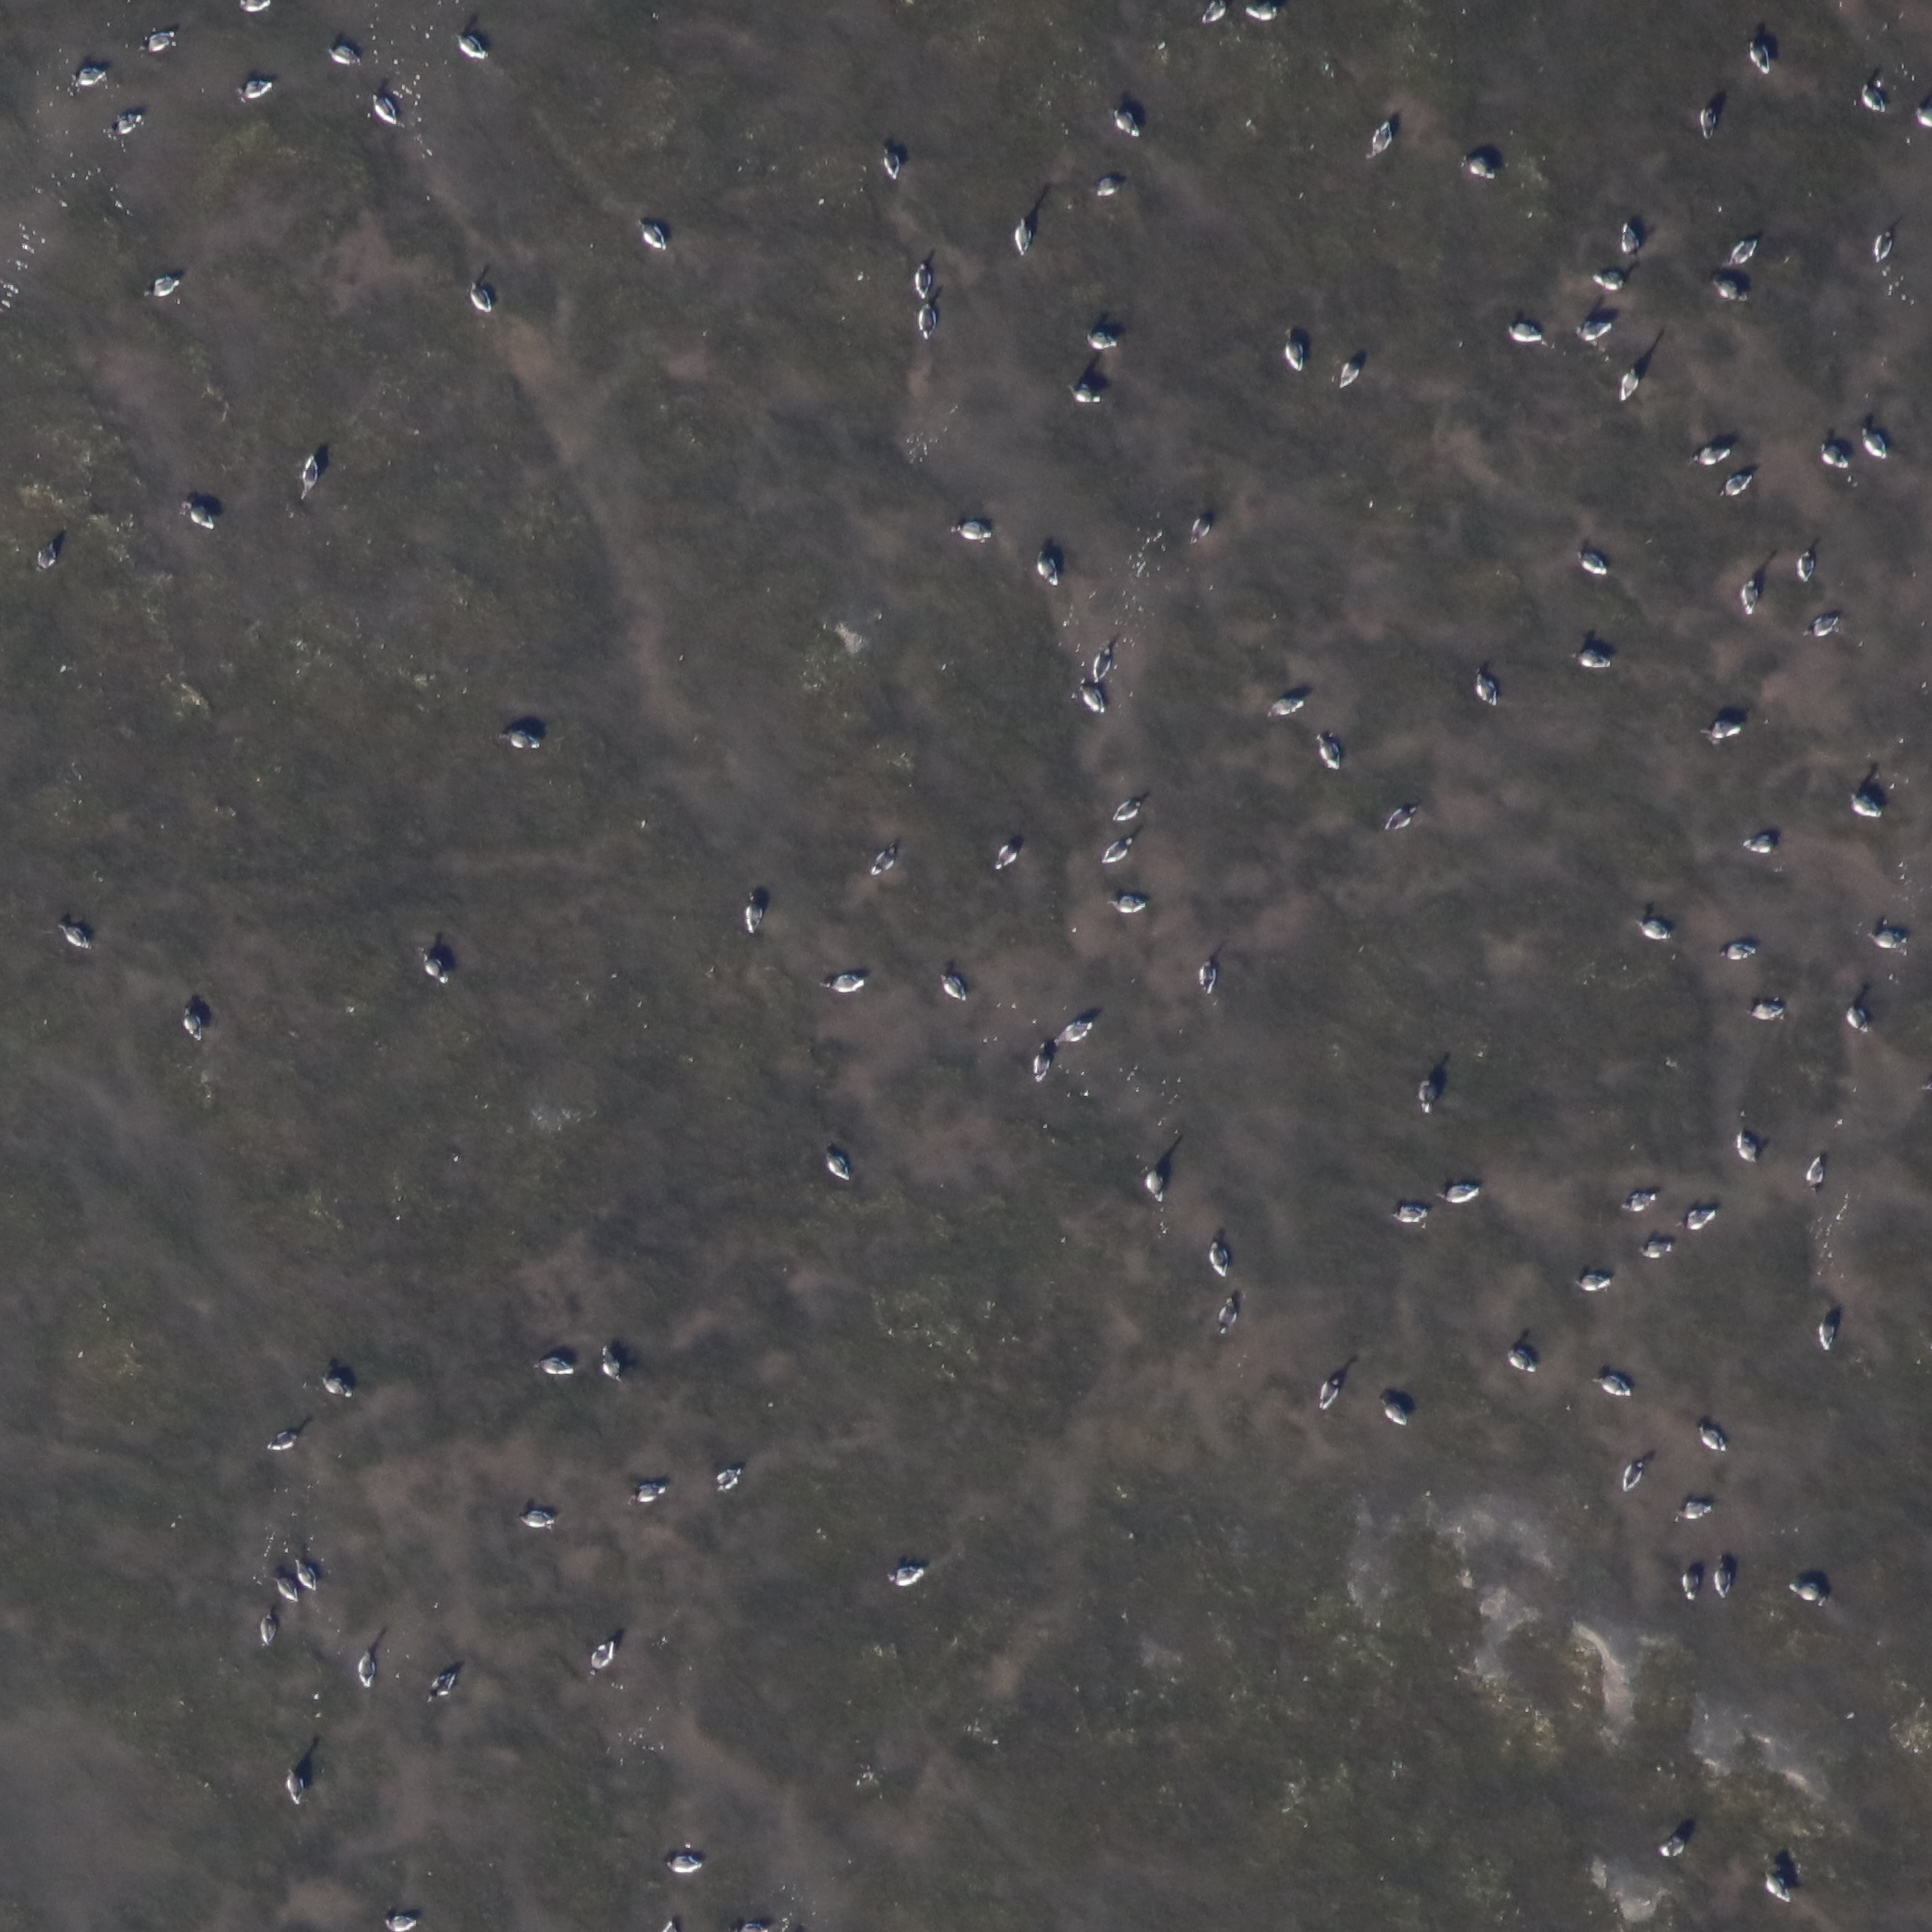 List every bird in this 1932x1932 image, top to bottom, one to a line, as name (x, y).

brant (256, 8)
brant (1211, 9)
brant (1263, 11)
brant (156, 41)
brant (471, 47)
brant (344, 54)
brant (1759, 54)
brant (87, 76)
brant (254, 88)
brant (1876, 94)
brant (383, 107)
brant (1931, 116)
brant (1708, 120)
brant (1125, 122)
brant (124, 125)
brant (1383, 140)
brant (893, 161)
brant (1480, 166)
brant (1110, 186)
brant (652, 235)
brant (1022, 235)
brant (1631, 241)
brant (1884, 245)
brant (1742, 254)
brant (1610, 280)
brant (923, 281)
brant (164, 286)
brant (1728, 288)
brant (482, 296)
brant (929, 320)
brant (1525, 330)
brant (1594, 330)
brant (1100, 341)
brant (1295, 351)
brant (1349, 372)
brant (1629, 386)
brant (1087, 393)
brant (1876, 441)
brant (1710, 454)
brant (1833, 456)
brant (310, 477)
brant (1735, 484)
brant (199, 514)
brant (1201, 529)
brant (973, 530)
brant (46, 559)
brant (1592, 561)
brant (1808, 566)
brant (1048, 569)
brant (1750, 594)
brant (1823, 624)
brant (1592, 658)
brant (1102, 661)
brant (1486, 687)
brant (1093, 696)
brant (1284, 704)
brant (1723, 730)
brant (518, 737)
brant (1329, 751)
brant (1865, 802)
brant (1127, 810)
brant (1402, 819)
brant (1763, 844)
brant (1117, 852)
brant (1008, 855)
brant (885, 863)
brant (1127, 905)
brant (754, 914)
brant (1654, 929)
brant (75, 935)
brant (1887, 938)
brant (1736, 952)
brant (434, 967)
brant (1209, 976)
brant (844, 982)
brant (955, 985)
brant (1766, 1010)
brant (1859, 1018)
brant (192, 1022)
brant (1073, 1031)
brant (1044, 1064)
brant (1428, 1094)
brant (1747, 1147)
brant (839, 1164)
brant (1814, 1175)
brant (1155, 1183)
brant (1459, 1192)
brant (1637, 1199)
brant (1410, 1214)
brant (1698, 1221)
brant (1657, 1249)
brant (1218, 1258)
brant (1593, 1281)
brant (1227, 1317)
brant (1825, 1337)
brant (1521, 1359)
brant (613, 1365)
brant (552, 1366)
brant (335, 1384)
brant (1614, 1384)
brant (1328, 1391)
brant (1395, 1411)
brant (1711, 1437)
brant (284, 1440)
brant (1633, 1476)
brant (728, 1479)
brant (647, 1493)
brant (1696, 1509)
brant (537, 1519)
brant (304, 1574)
brant (907, 1576)
brant (1688, 1580)
brant (1721, 1581)
brant (287, 1589)
brant (1809, 1592)
brant (269, 1628)
brant (602, 1656)
brant (367, 1666)
brant (442, 1685)
brant (296, 1786)
brant (1674, 1845)
brant (683, 1863)
brant (1777, 1883)
brant (400, 1923)
brant (750, 1931)